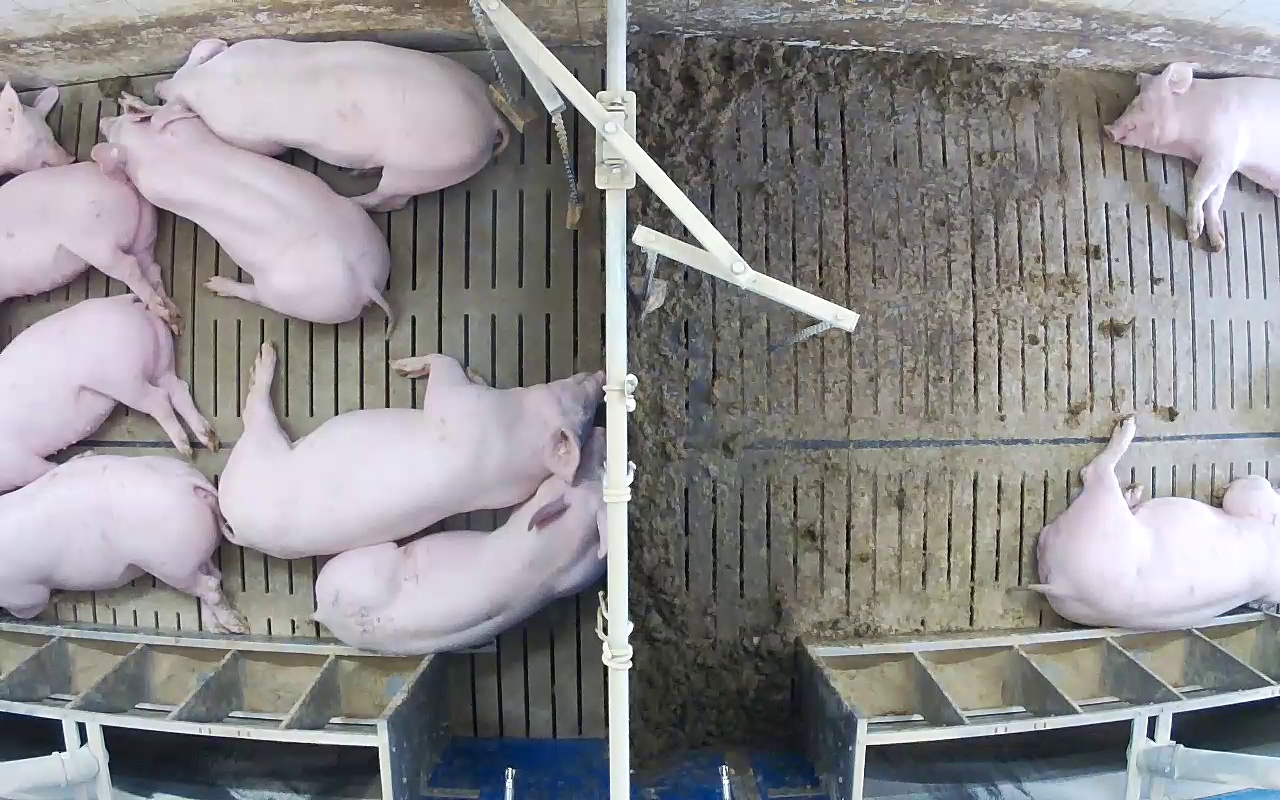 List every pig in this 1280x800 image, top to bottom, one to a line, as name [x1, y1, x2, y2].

pig [151, 38, 509, 213]
pig [1101, 64, 1279, 254]
pig [0, 82, 79, 176]
pig [88, 89, 396, 341]
pig [0, 160, 183, 337]
pig [0, 294, 221, 490]
pig [212, 343, 606, 563]
pig [1006, 417, 1279, 627]
pig [307, 424, 607, 656]
pig [0, 452, 250, 633]